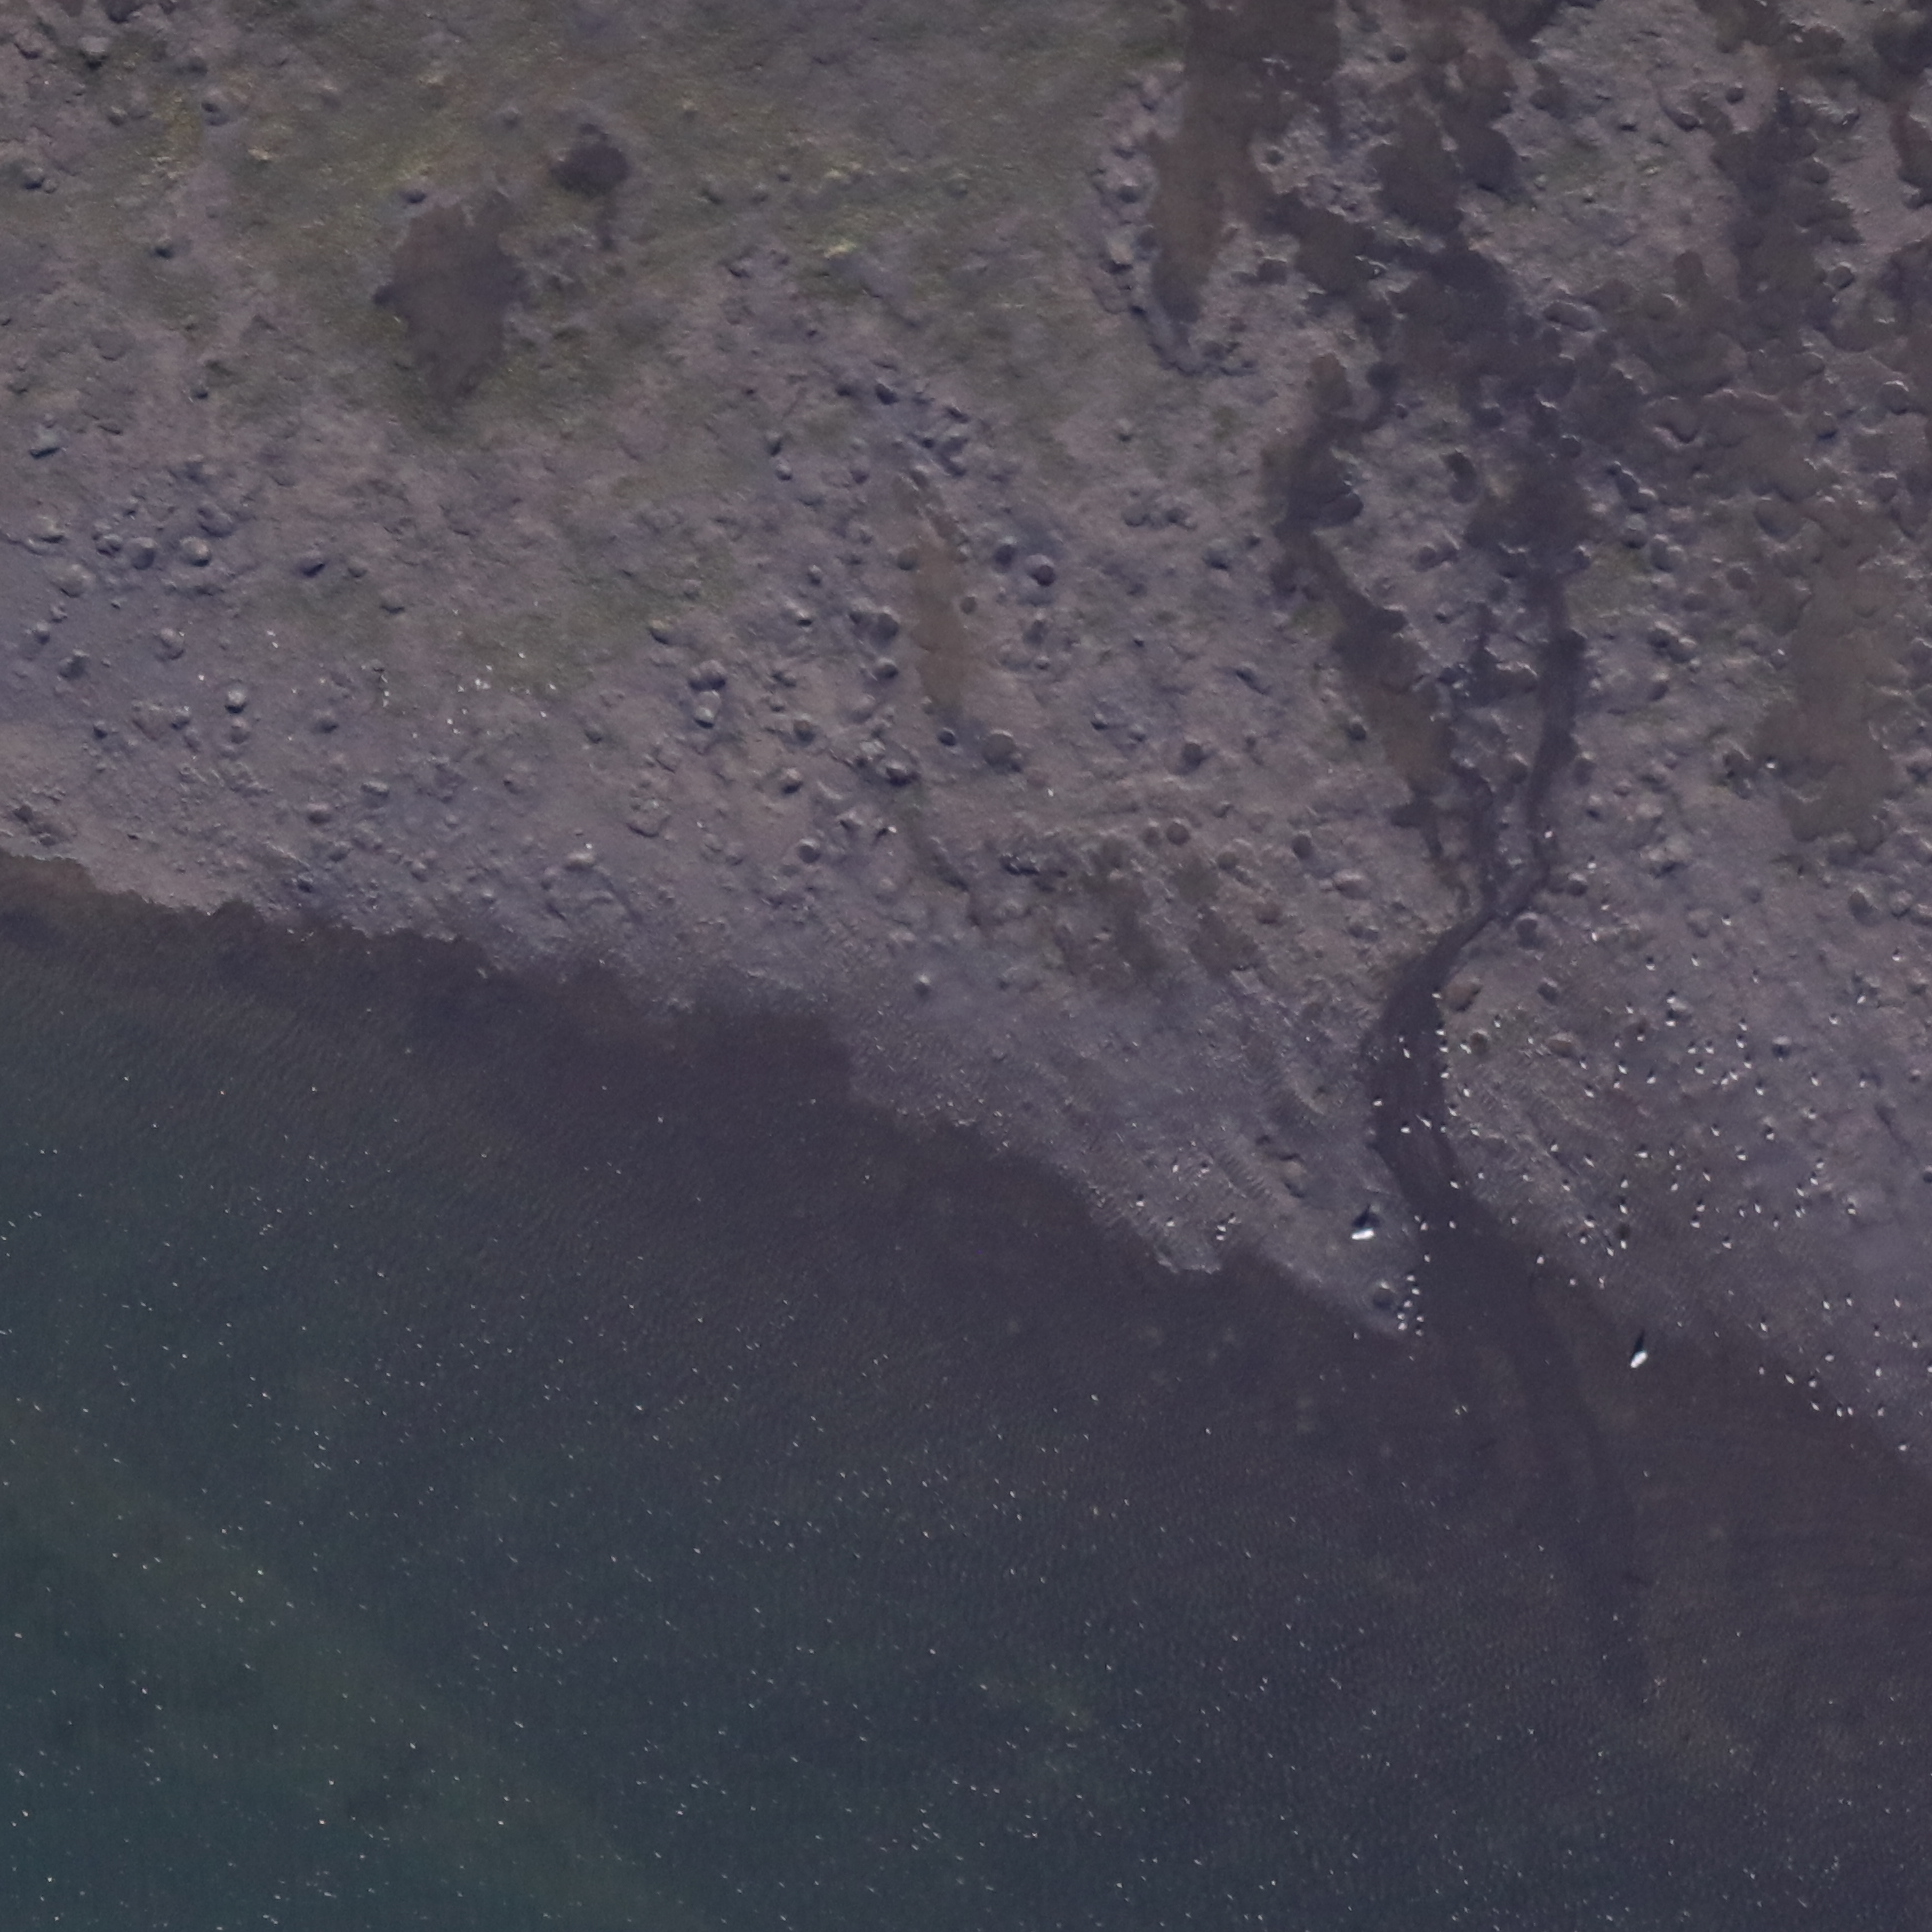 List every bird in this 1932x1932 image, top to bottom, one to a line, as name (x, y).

other bird (456, 611)
other bird (181, 631)
other bird (272, 632)
other bird (276, 644)
other bird (1781, 651)
other bird (525, 657)
other bird (490, 667)
other bird (362, 668)
other bird (203, 676)
other bird (385, 679)
other bird (323, 681)
other bird (474, 682)
other bird (486, 688)
other bird (556, 688)
other bird (298, 689)
other bird (460, 689)
other bird (512, 689)
other bird (530, 692)
other bird (389, 693)
other bird (385, 705)
other bird (191, 707)
other bird (468, 710)
other bird (545, 713)
other bird (447, 722)
other bird (490, 731)
other bird (457, 732)
other bird (287, 736)
other bird (415, 736)
other bird (1772, 764)
other bird (1050, 793)
other bird (702, 824)
other bird (890, 830)
other bird (1551, 833)
other bird (592, 840)
other bird (1592, 864)
other bird (1607, 907)
other bird (1728, 924)
other bird (1596, 940)
other bird (1895, 955)
other bird (1696, 960)
other bird (1652, 969)
other bird (1757, 984)
other bird (1442, 993)
other bird (1670, 997)
other bird (1863, 1002)
other bird (1628, 1011)
other bird (1502, 1020)
other bird (1835, 1021)
other bird (1674, 1022)
other bird (1743, 1027)
other bird (1445, 1033)
other bird (1406, 1038)
other bird (1528, 1041)
other bird (1618, 1041)
other bird (1646, 1041)
other bird (1746, 1042)
other bird (1471, 1044)
other bird (1696, 1048)
other bird (1448, 1049)
other bird (1411, 1055)
other bird (1712, 1055)
other bird (1754, 1066)
other bird (1588, 1068)
other bird (1630, 1068)
other bird (1701, 1072)
other bird (1732, 1075)
other bird (1443, 1076)
other bird (1818, 1080)
other bird (1723, 1083)
other bird (1656, 1085)
other bird (1619, 1087)
other bird (1865, 1087)
other bird (1471, 1090)
other bird (1761, 1095)
other bird (1596, 1097)
other bird (1380, 1101)
other bird (1456, 1113)
other bird (1813, 1119)
other bird (1423, 1124)
other bird (1446, 1131)
other bird (1710, 1131)
other bird (1478, 1135)
other bird (1401, 1136)
other bird (1770, 1140)
other bird (1563, 1146)
other bird (1677, 1151)
other bird (1645, 1157)
other bird (1744, 1160)
other bird (1594, 1161)
other bird (1827, 1166)
other bird (1176, 1167)
other bird (1680, 1169)
other bird (1204, 1170)
other bird (1485, 1176)
other bird (1525, 1177)
other bird (1708, 1178)
other bird (1819, 1182)
other bird (1629, 1183)
other bird (1455, 1184)
other bird (1566, 1189)
other bird (1670, 1189)
other bird (1803, 1193)
other bird (1142, 1205)
other bird (1630, 1207)
other bird (1707, 1207)
other bird (1762, 1209)
other bird (1807, 1211)
other bird (1855, 1212)
other bird (1744, 1213)
other bird (1418, 1216)
other bird (1513, 1217)
other bird (1232, 1222)
other bird (1594, 1222)
other bird (1172, 1223)
other bird (1696, 1224)
other bird (1778, 1225)
other bird (1456, 1226)
other bird (1223, 1227)
other bird (1427, 1228)
gull (1364, 1232)
other bird (1222, 1238)
other bird (1581, 1242)
other bird (1628, 1245)
other bird (1733, 1247)
other bird (1612, 1255)
other bird (1429, 1256)
other bird (1540, 1261)
other bird (1413, 1275)
other bird (1604, 1278)
other bird (1578, 1281)
other bird (1383, 1282)
other bird (1420, 1295)
other bird (1898, 1302)
other bird (1833, 1304)
other bird (1850, 1305)
other bird (1409, 1307)
other bird (1400, 1316)
other bird (1419, 1319)
other bird (1402, 1324)
other bird (1763, 1331)
other bird (1876, 1333)
other bird (1420, 1334)
other bird (1923, 1342)
other bird (1828, 1358)
gull (1639, 1359)
other bird (1882, 1370)
other bird (1760, 1373)
other bird (1814, 1383)
other bird (1790, 1384)
other bird (1814, 1405)
other bird (1878, 1408)
other bird (1850, 1411)
other bird (1832, 1412)
other bird (1902, 1444)